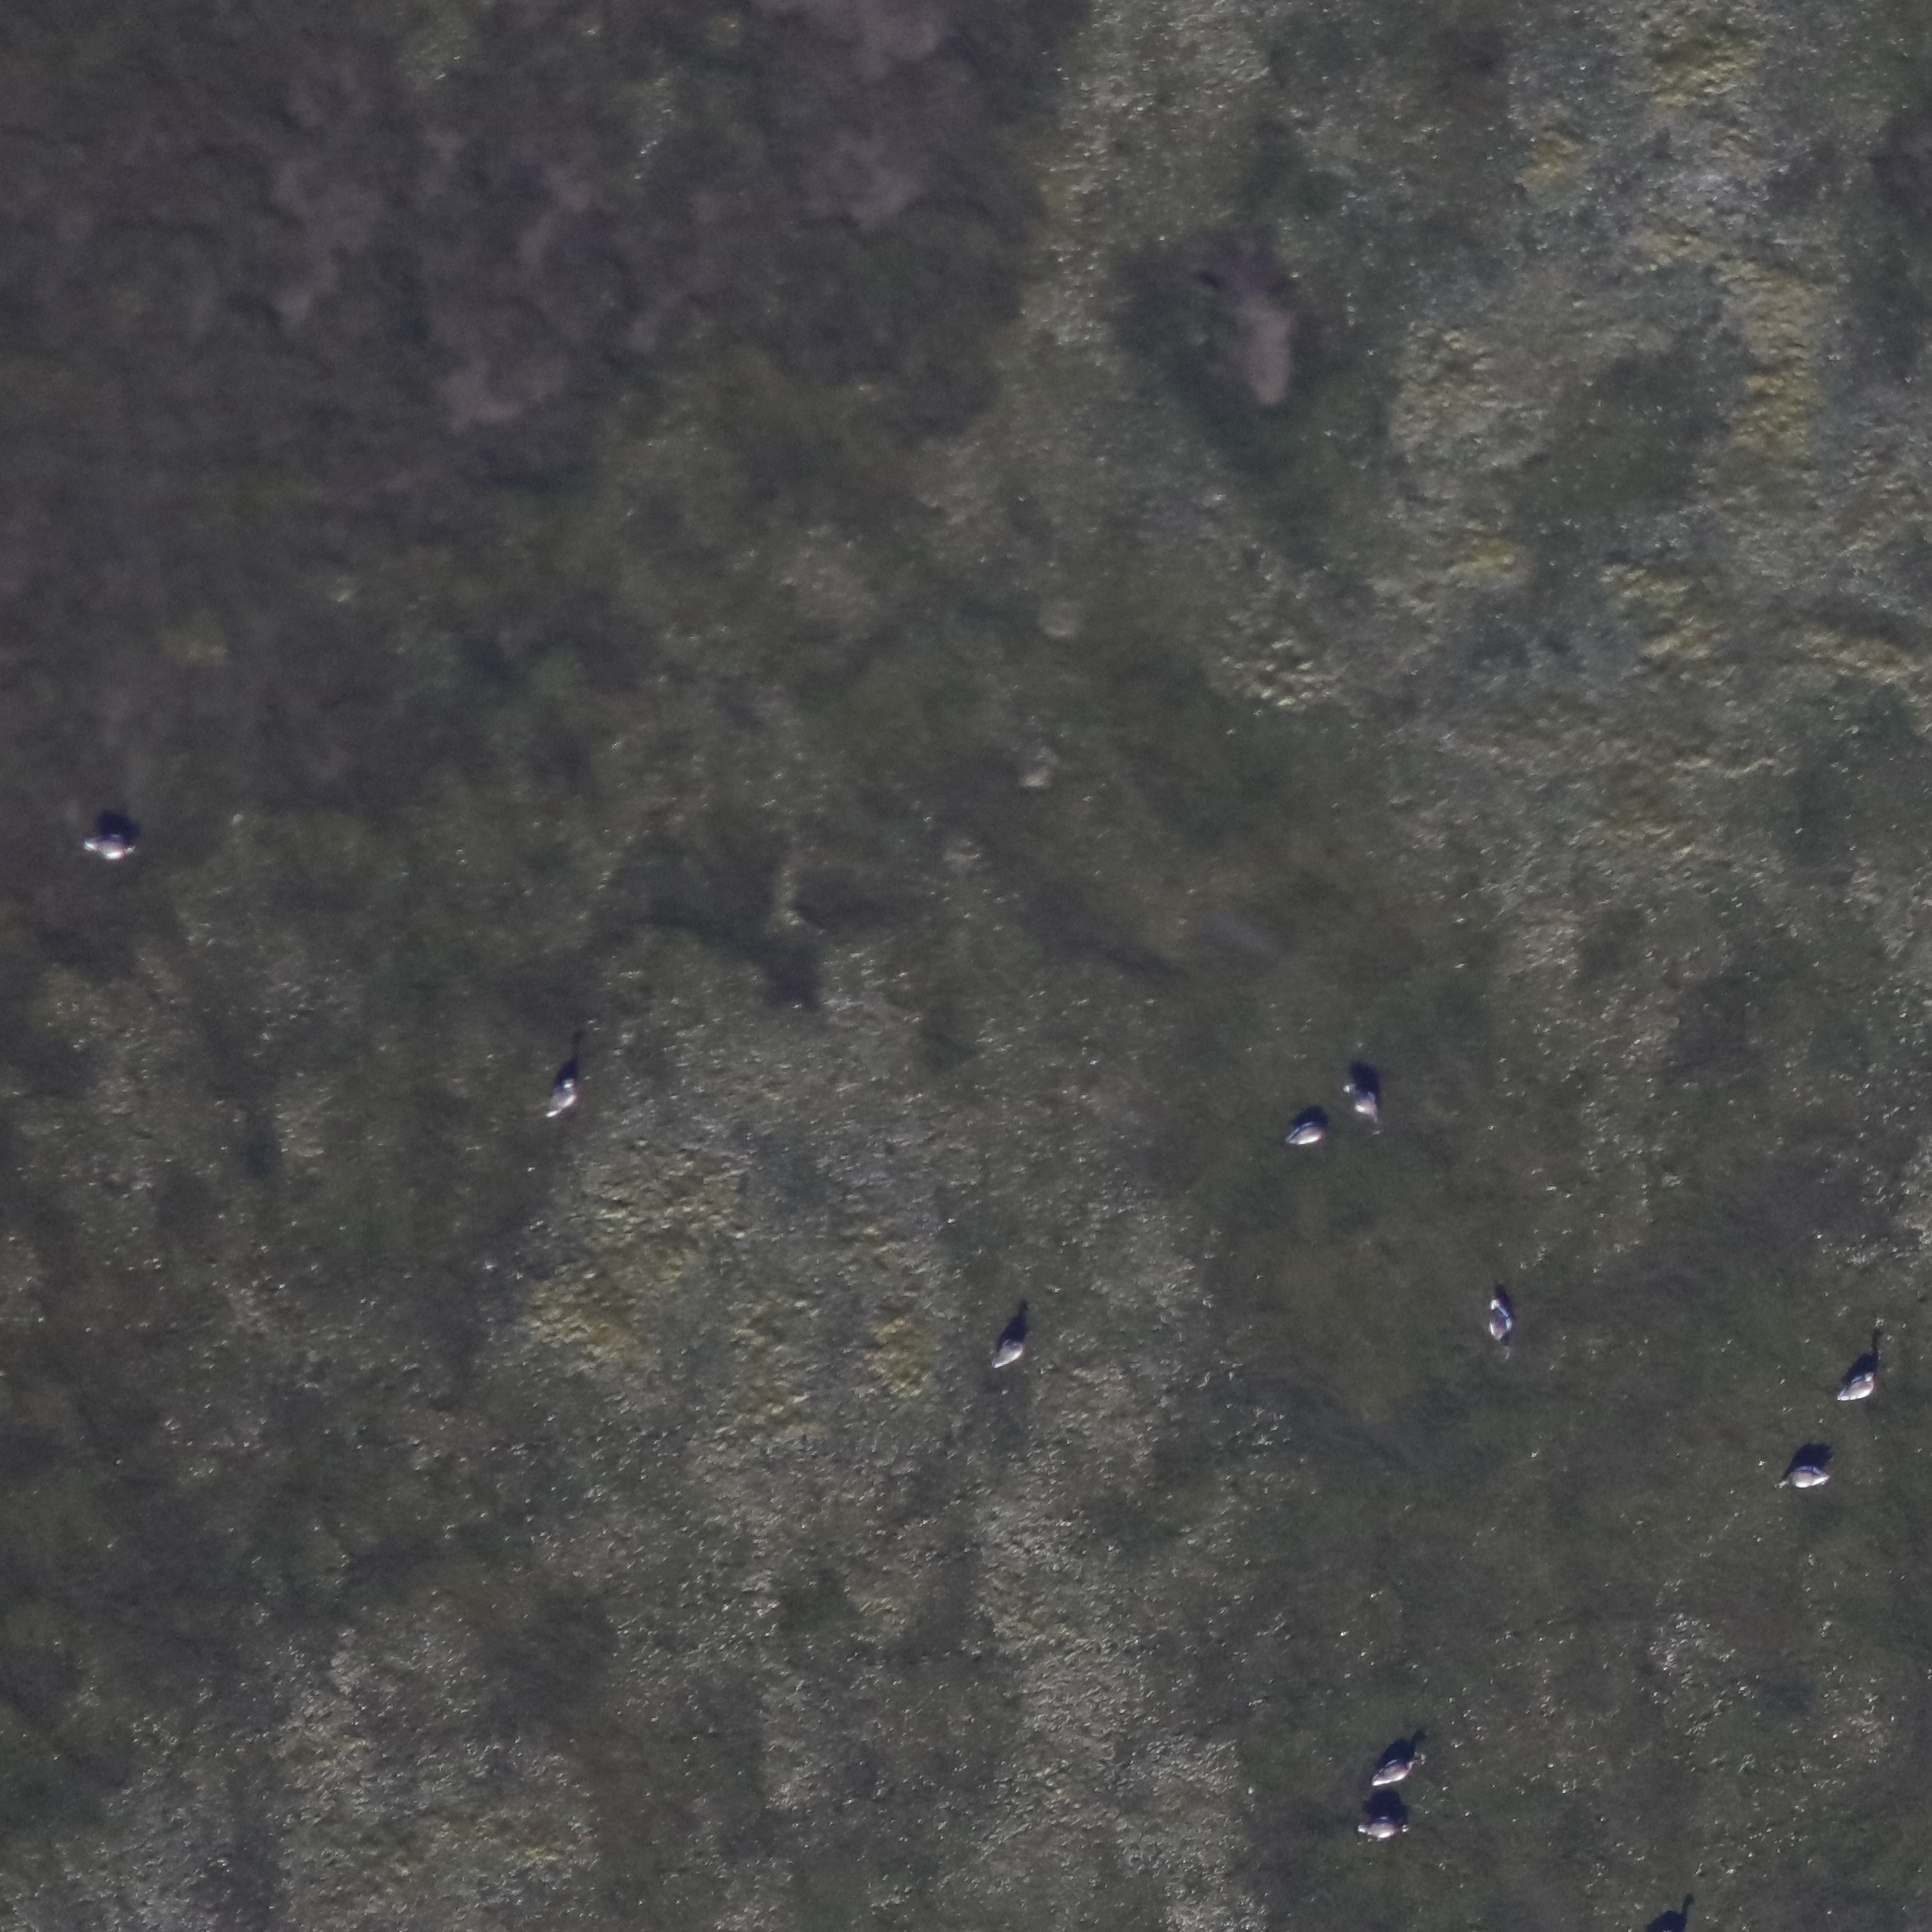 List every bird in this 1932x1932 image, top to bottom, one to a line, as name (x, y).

brant (110, 846)
brant (564, 1096)
brant (1365, 1099)
brant (1307, 1131)
brant (1500, 1322)
brant (1009, 1351)
brant (1855, 1385)
brant (1804, 1474)
brant (1394, 1770)
brant (1382, 1827)